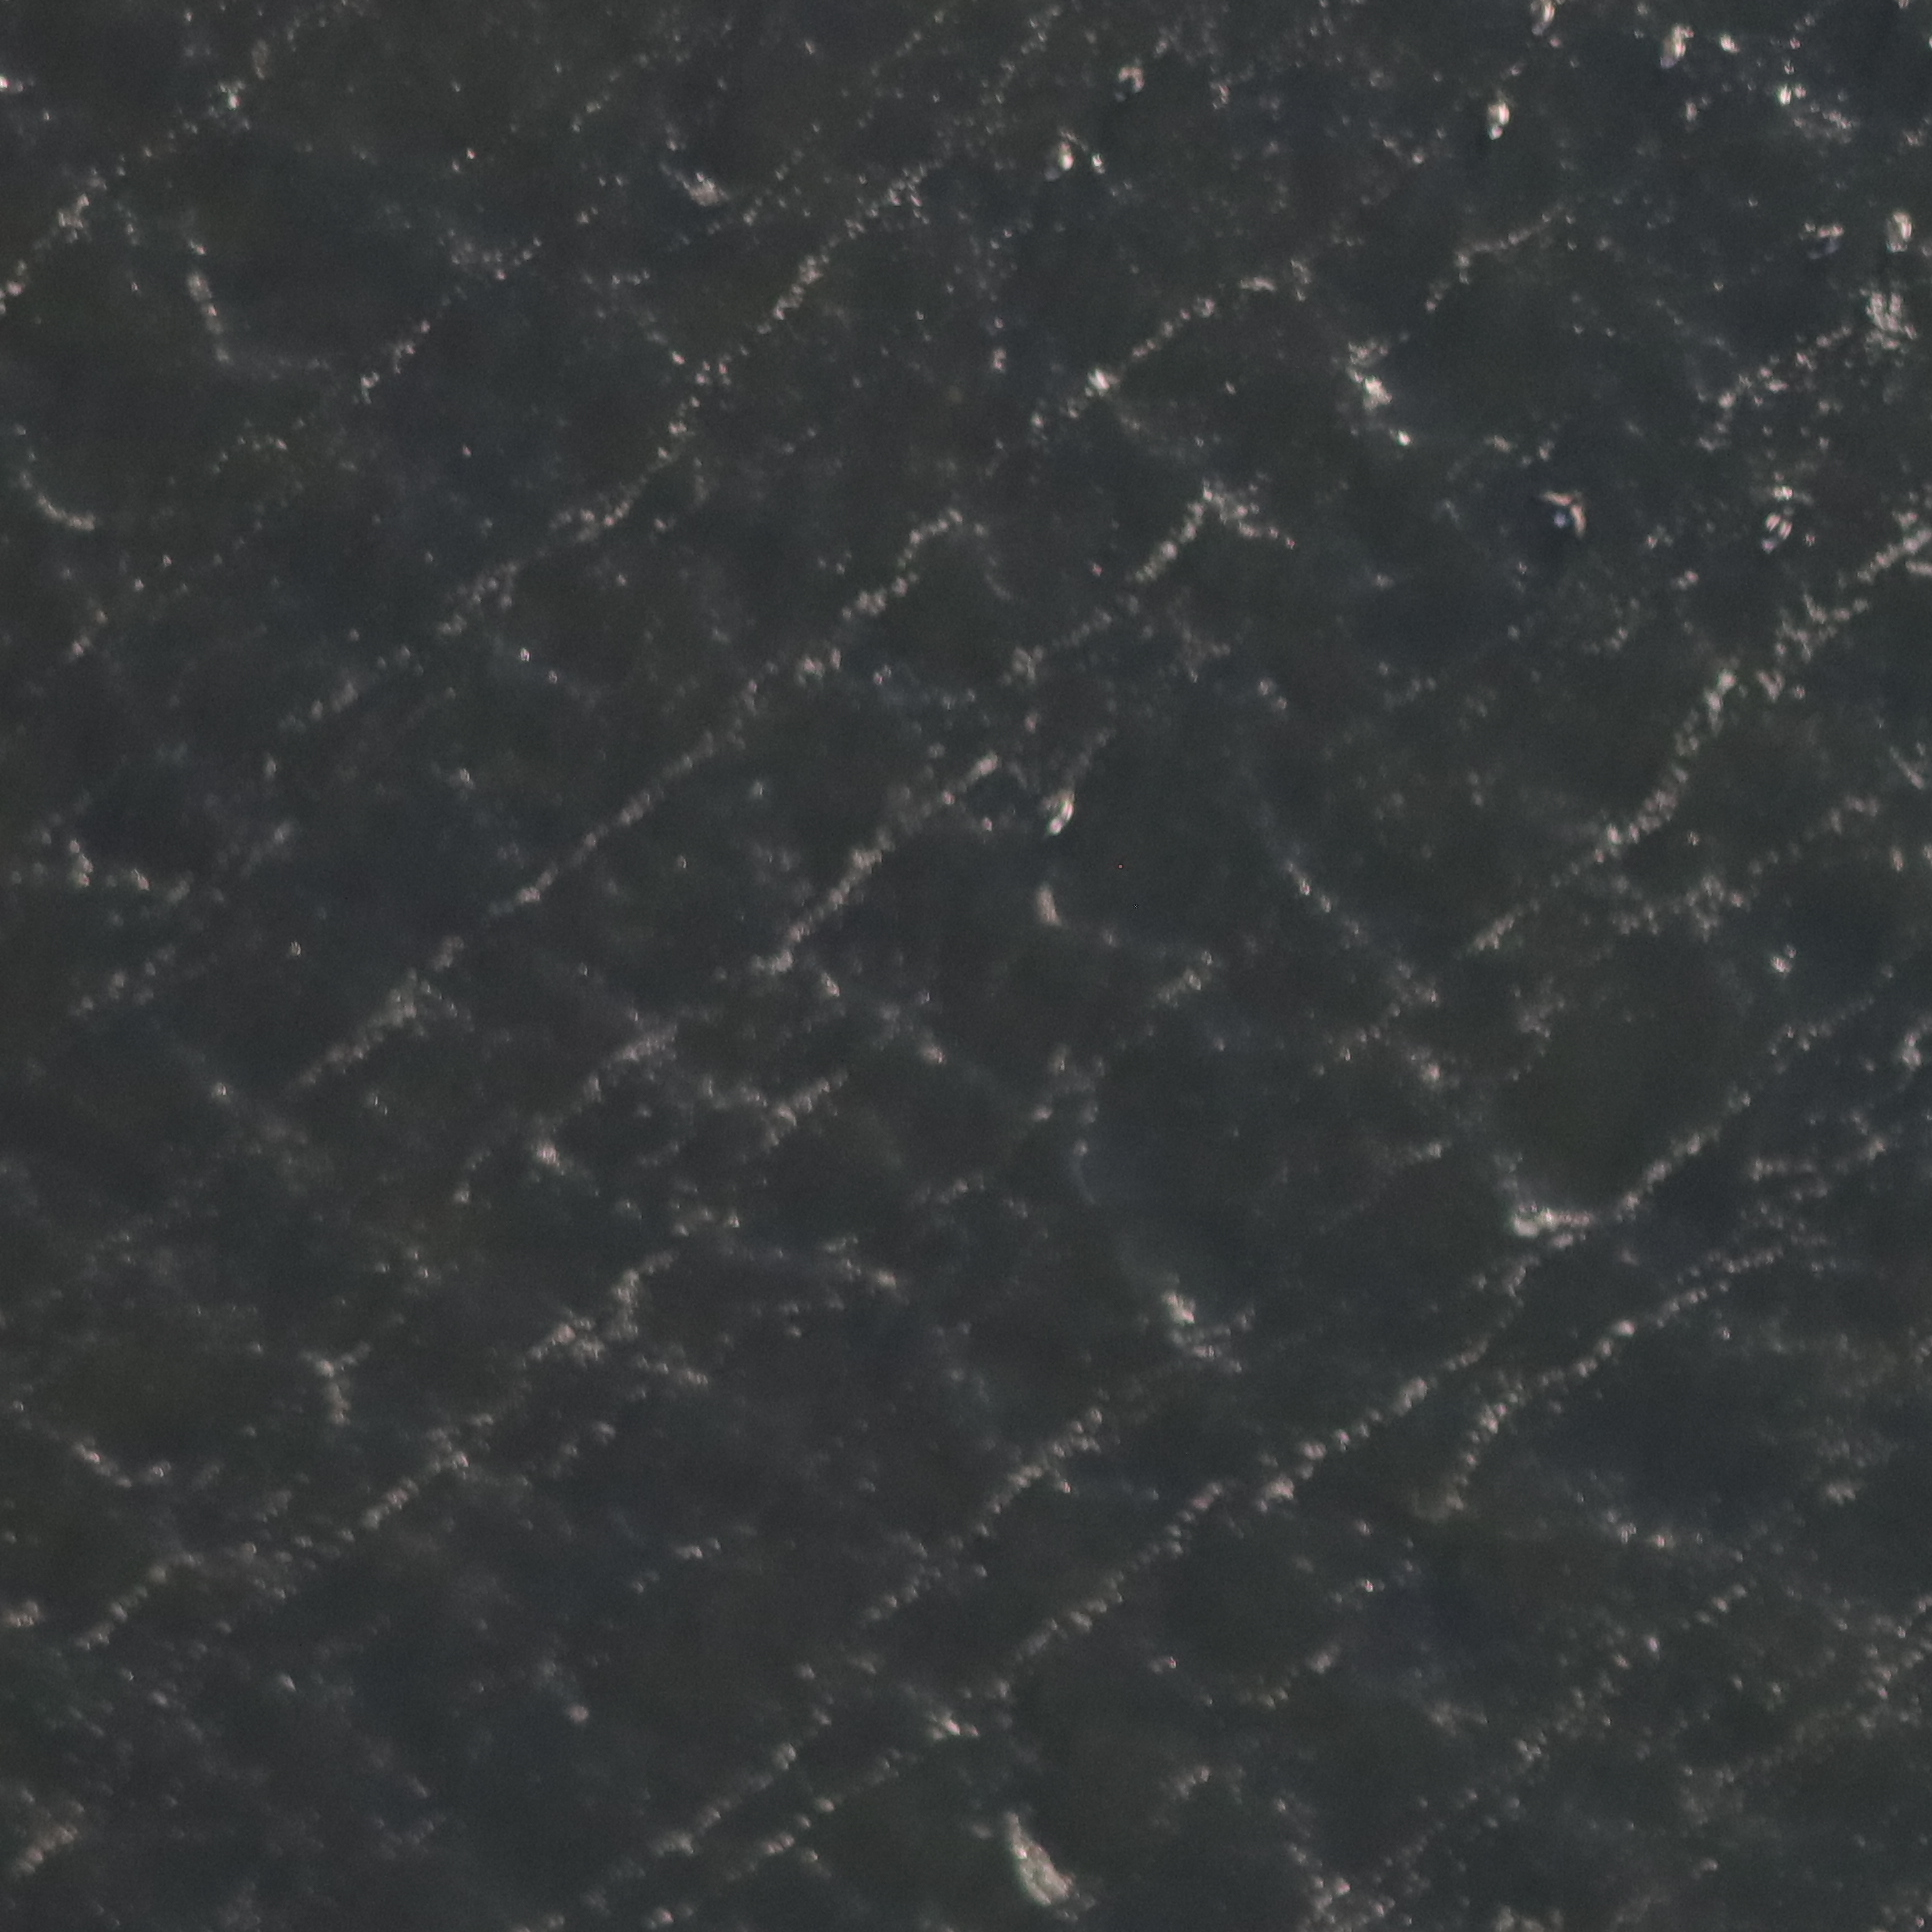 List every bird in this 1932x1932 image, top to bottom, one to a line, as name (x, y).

brant (1539, 13)
brant (1674, 53)
brant (1129, 85)
brant (1497, 117)
brant (1060, 161)
brant (1899, 232)
brant (1824, 244)
brant (1569, 508)
brant (1781, 531)
brant (1059, 810)